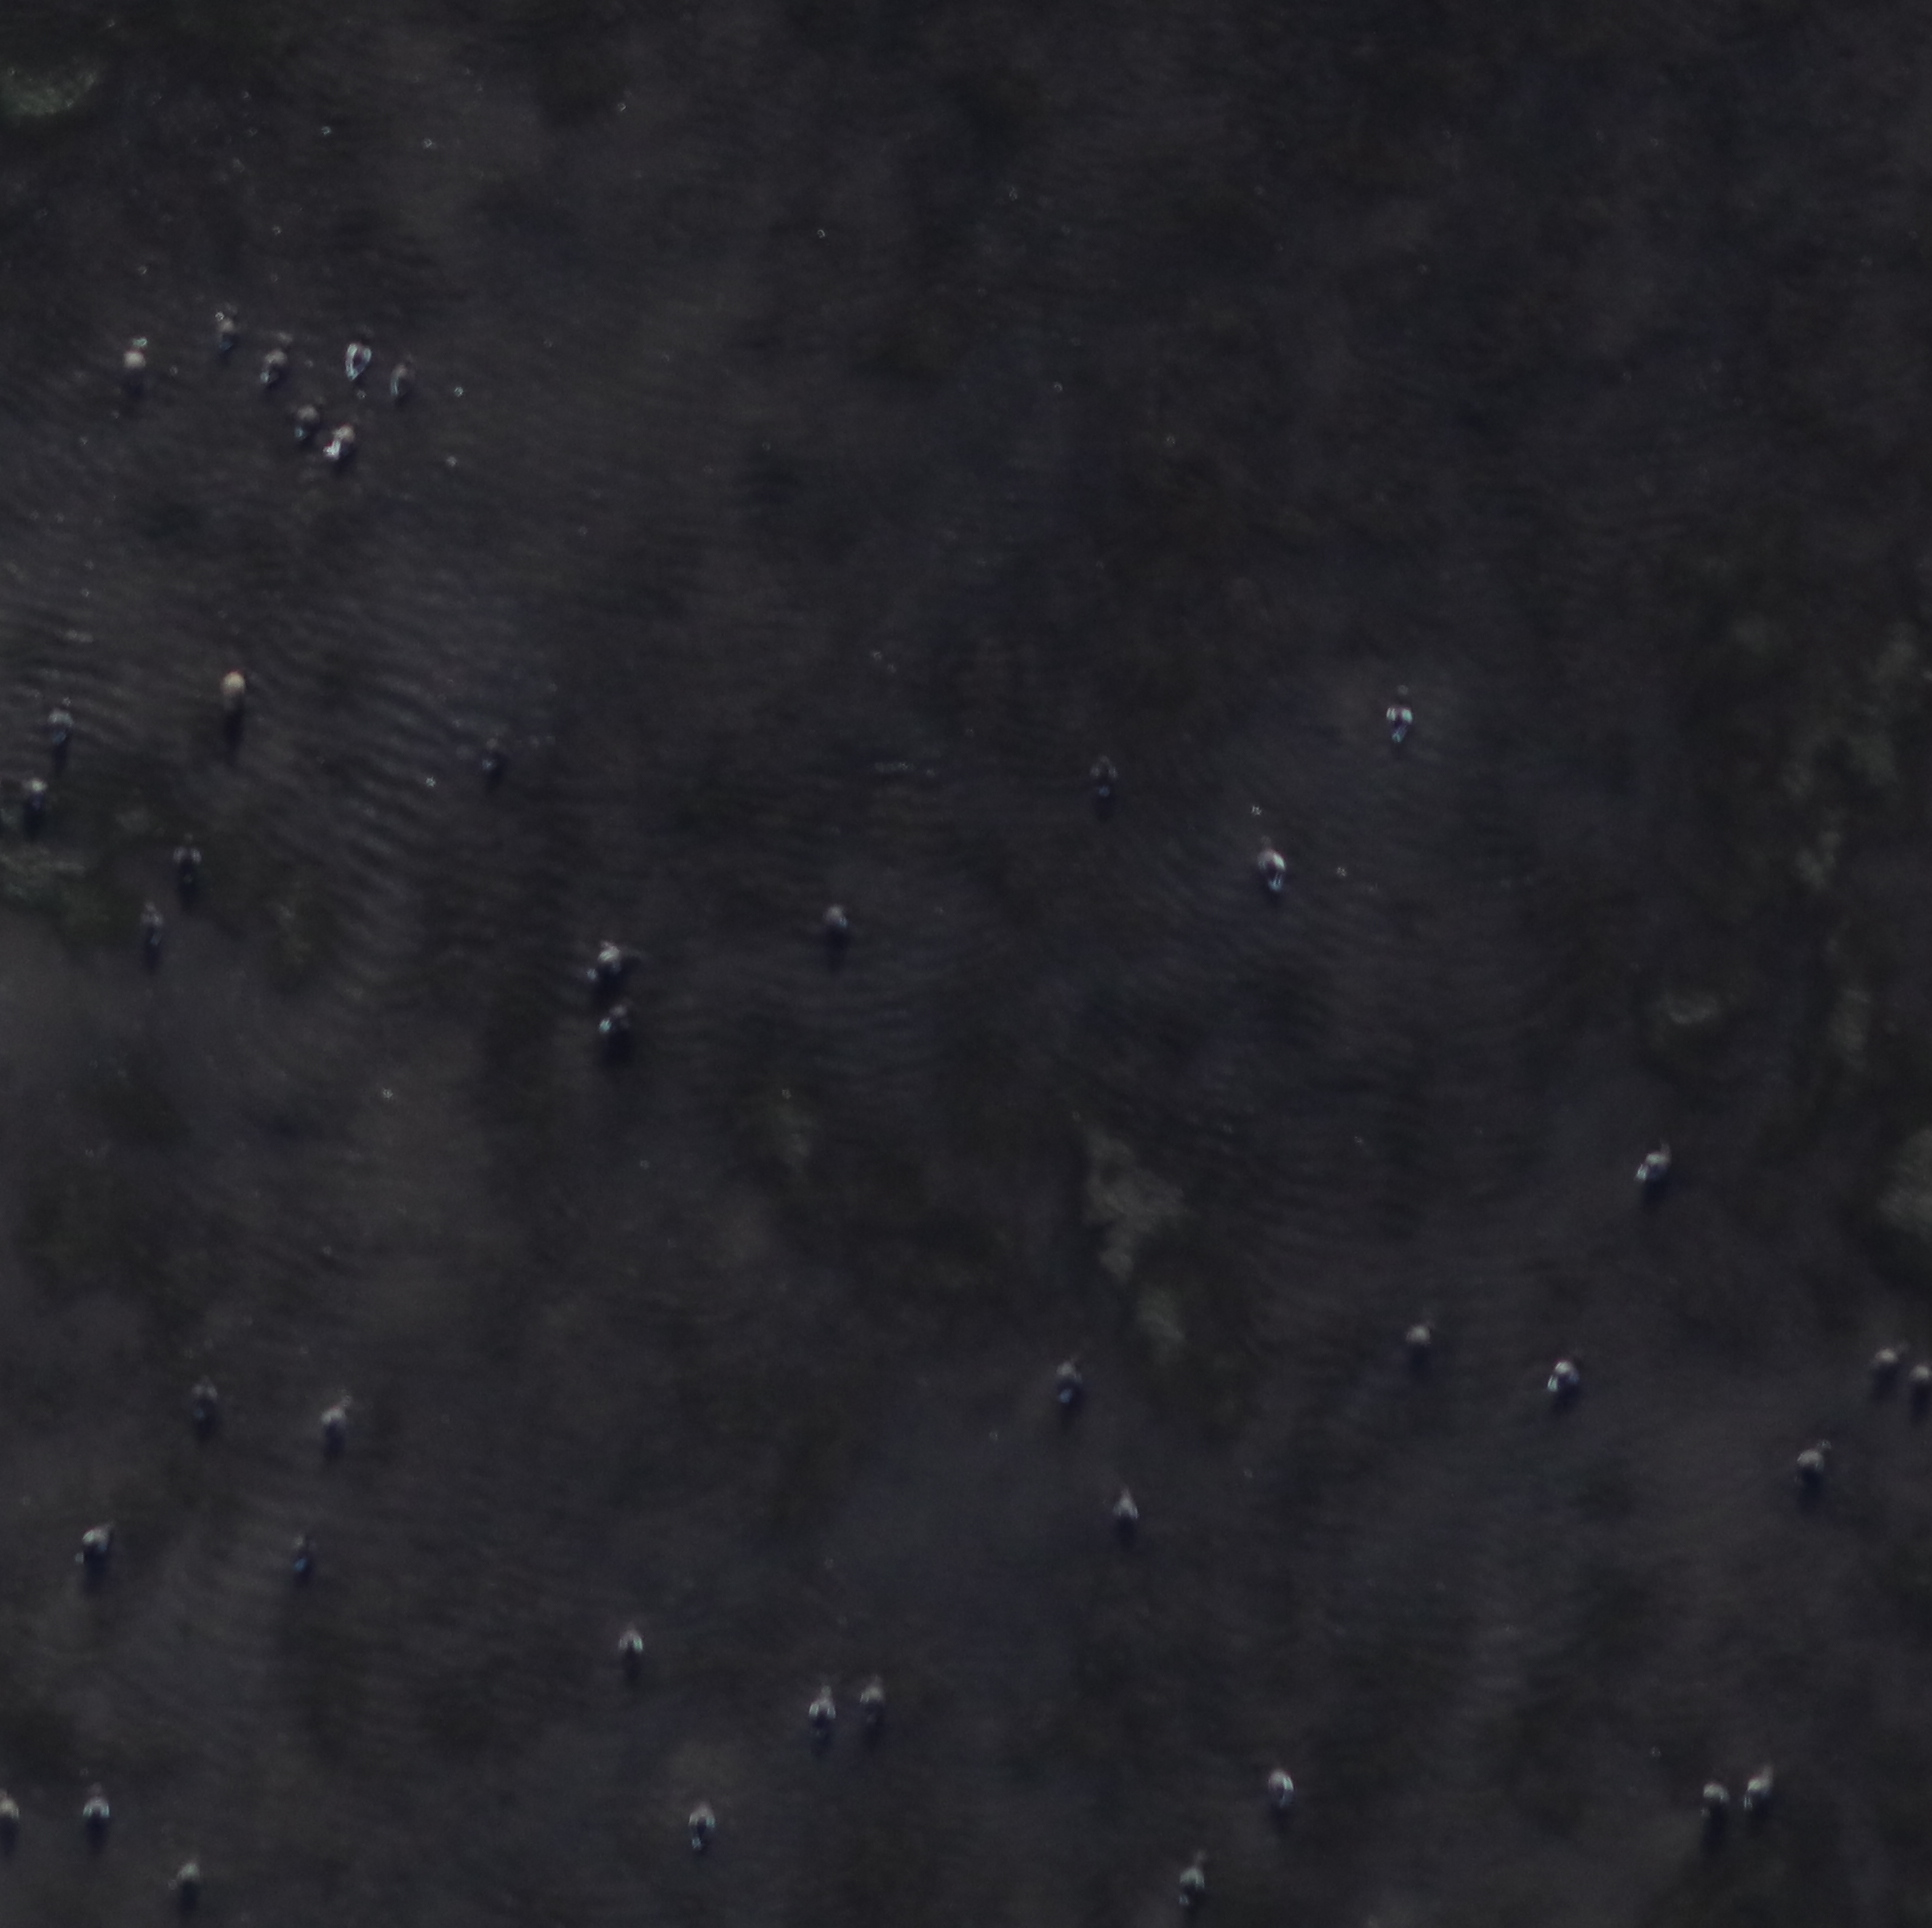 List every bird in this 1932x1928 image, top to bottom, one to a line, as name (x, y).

brant (227, 323)
brant (353, 356)
brant (271, 362)
brant (143, 366)
brant (399, 377)
brant (305, 413)
brant (341, 446)
brant (229, 685)
brant (50, 722)
brant (1398, 724)
brant (490, 746)
brant (1105, 778)
brant (35, 795)
brant (1273, 861)
brant (194, 866)
brant (145, 919)
brant (829, 927)
brant (614, 962)
brant (618, 1015)
brant (1653, 1167)
brant (1425, 1337)
brant (1887, 1350)
brant (1060, 1370)
brant (1923, 1373)
brant (1567, 1374)
brant (207, 1398)
brant (343, 1415)
brant (1814, 1462)
brant (1134, 1515)
brant (97, 1542)
brant (306, 1554)
brant (627, 1626)
brant (879, 1697)
brant (825, 1717)
brant (1764, 1784)
brant (1282, 1793)
brant (96, 1800)
brant (1718, 1805)
brant (4, 1813)
brant (702, 1827)
brant (190, 1875)
brant (1187, 1880)